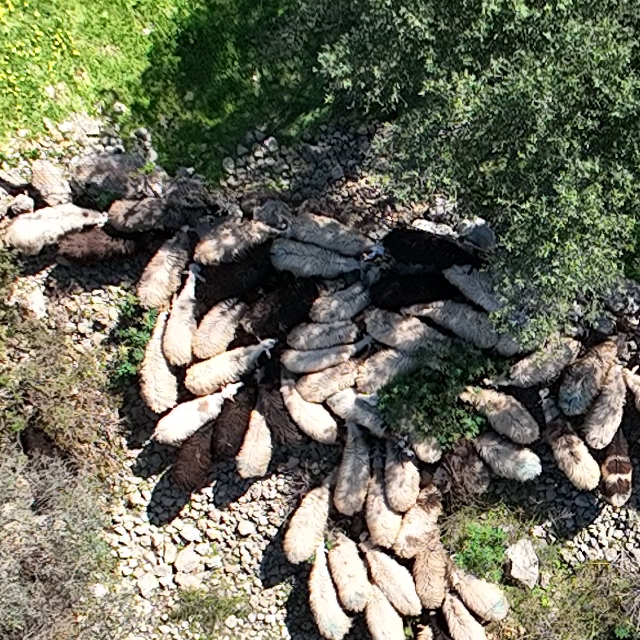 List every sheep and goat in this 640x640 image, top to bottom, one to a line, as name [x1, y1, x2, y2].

sheep [107, 197, 228, 234]
sheep [8, 201, 107, 254]
sheep [291, 211, 375, 256]
sheep [194, 223, 288, 266]
sheep [136, 227, 192, 311]
sheep [383, 229, 487, 270]
sheep [56, 230, 147, 260]
sheep [271, 235, 370, 276]
sheep [163, 264, 205, 368]
sheep [443, 265, 516, 315]
sheep [487, 267, 585, 321]
sheep [308, 268, 380, 323]
sheep [241, 281, 299, 334]
sheep [192, 296, 252, 360]
sheep [401, 301, 499, 347]
sheep [366, 307, 475, 351]
sheep [284, 313, 368, 351]
sheep [496, 324, 587, 357]
sheep [494, 333, 582, 388]
sheep [281, 335, 372, 373]
sheep [560, 335, 619, 415]
sheep [184, 337, 276, 395]
sheep [296, 342, 376, 405]
sheep [352, 349, 450, 390]
sheep [585, 353, 628, 448]
sheep [279, 365, 339, 444]
sheep [213, 366, 264, 457]
sheep [622, 367, 639, 446]
sheep [255, 369, 302, 446]
sheep [151, 381, 243, 440]
sheep [460, 385, 539, 446]
sheep [327, 389, 392, 436]
sheep [540, 389, 600, 492]
sheep [234, 410, 274, 478]
sheep [333, 417, 370, 516]
sheep [171, 419, 217, 486]
sheep [602, 424, 632, 509]
sheep [405, 425, 442, 463]
sheep [468, 430, 542, 481]
sheep [384, 438, 421, 513]
sheep [457, 439, 488, 491]
sheep [367, 445, 404, 548]
sheep [283, 467, 337, 565]
sheep [396, 469, 443, 558]
sheep [326, 528, 373, 612]
sheep [415, 531, 449, 610]
sheep [358, 539, 421, 615]
sheep [308, 540, 355, 639]
sheep [447, 566, 509, 622]
sheep [366, 585, 405, 639]
sheep [443, 589, 495, 639]
sheep [429, 610, 478, 639]
sheep [410, 624, 447, 639]